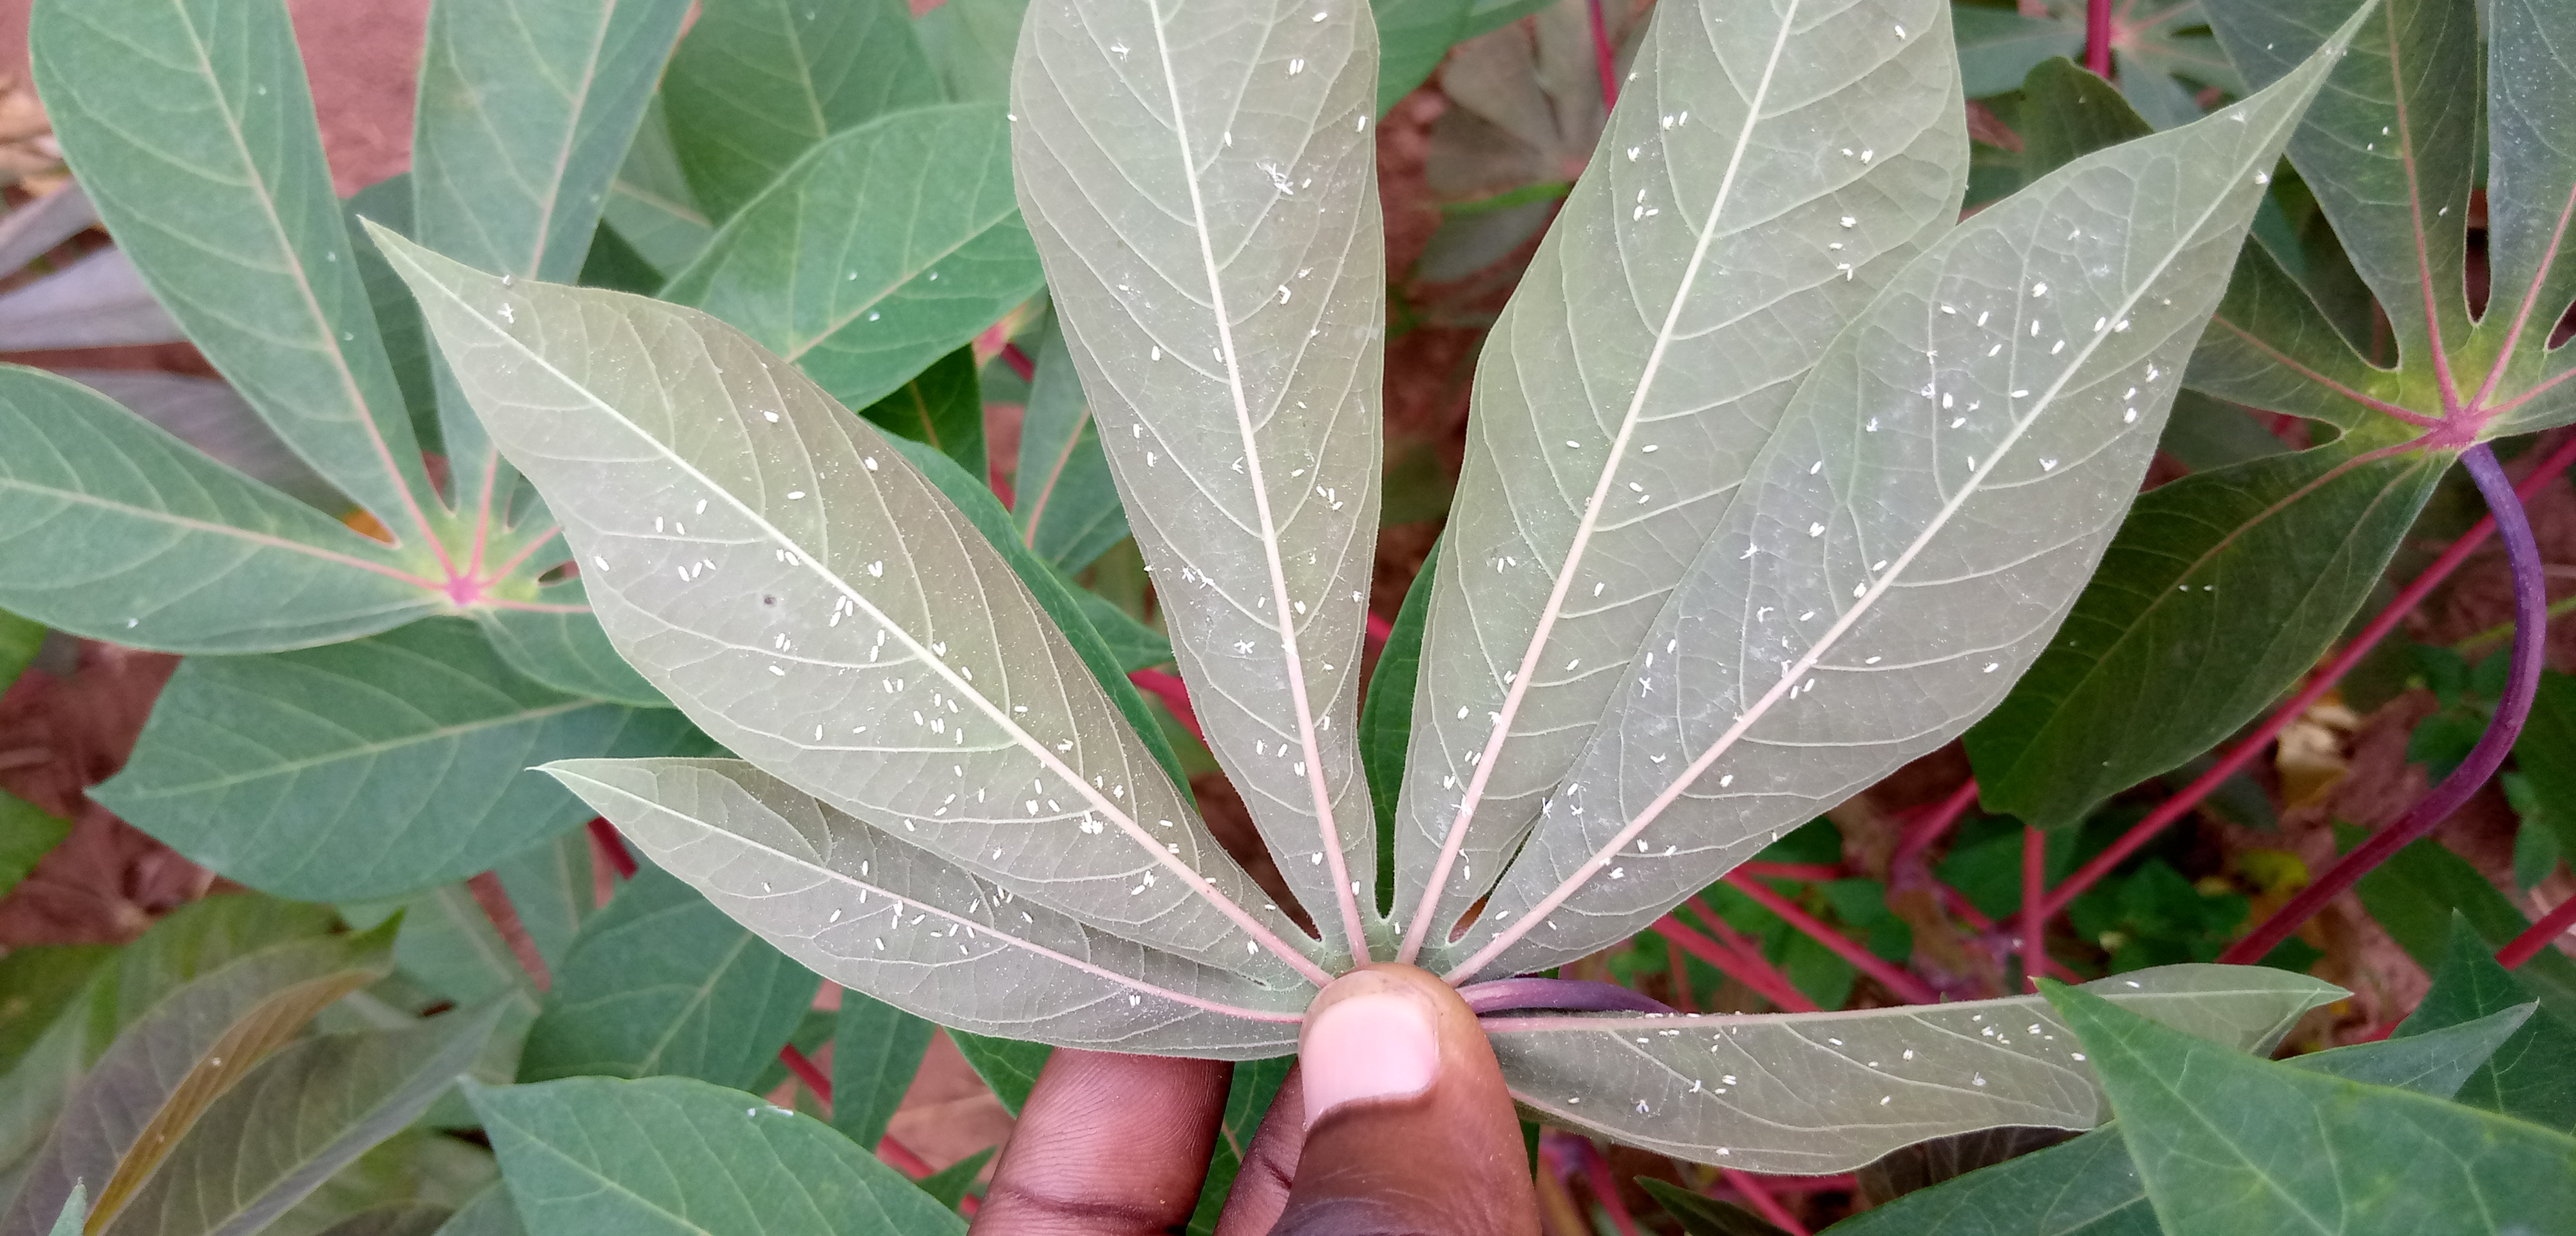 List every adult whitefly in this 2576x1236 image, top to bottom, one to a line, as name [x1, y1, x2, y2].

whitefly [1309, 10, 1328, 25]
whitefly [1894, 23, 1908, 41]
whitefly [2265, 41, 2277, 51]
whitefly [1109, 43, 1132, 58]
whitefly [1289, 57, 1296, 76]
whitefly [1296, 57, 1307, 75]
whitefly [1627, 71, 1638, 84]
whitefly [1677, 109, 1689, 129]
whitefly [1004, 112, 1020, 123]
whitefly [1354, 114, 1367, 133]
whitefly [1662, 115, 1667, 131]
whitefly [1665, 115, 1674, 131]
whitefly [2380, 125, 2391, 137]
whitefly [1223, 130, 1233, 147]
whitefly [2365, 141, 2374, 152]
whitefly [1632, 145, 1640, 159]
whitefly [1625, 146, 1635, 163]
whitefly [1841, 146, 1853, 159]
whitefly [1865, 149, 1873, 165]
whitefly [1861, 149, 1868, 162]
whitefly [1262, 163, 1289, 180]
whitefly [2253, 170, 2269, 186]
whitefly [1301, 176, 1312, 189]
whitefly [1273, 180, 1296, 198]
whitefly [1635, 187, 1647, 203]
whitefly [1631, 204, 1644, 223]
whitefly [2436, 206, 2450, 218]
whitefly [1645, 207, 1660, 218]
whitefly [1840, 216, 1857, 225]
whitefly [1839, 221, 1852, 229]
whitefly [1828, 241, 1844, 252]
whitefly [1835, 261, 1852, 270]
whitefly [846, 268, 861, 283]
whitefly [1846, 268, 1853, 282]
whitefly [502, 272, 514, 288]
whitefly [927, 272, 940, 284]
whitefly [2031, 280, 2045, 291]
whitefly [1116, 283, 1130, 294]
whitefly [1277, 284, 1290, 292]
whitefly [2033, 285, 2048, 299]
whitefly [1281, 290, 1291, 306]
whitefly [497, 301, 517, 326]
whitefly [1938, 304, 1960, 318]
whitefly [1975, 309, 1991, 328]
whitefly [867, 310, 884, 324]
whitefly [2093, 315, 2108, 335]
whitefly [2029, 319, 2041, 338]
whitefly [2113, 319, 2132, 335]
whitefly [1308, 326, 1324, 339]
whitefly [2050, 338, 2067, 357]
whitefly [1985, 342, 2002, 360]
whitefly [1150, 343, 1162, 362]
whitefly [1211, 346, 1225, 364]
whitefly [1922, 350, 1941, 365]
whitefly [2145, 368, 2160, 384]
whitefly [1918, 380, 1936, 398]
whitefly [2008, 386, 2033, 400]
whitefly [2121, 386, 2137, 401]
whitefly [1942, 389, 1949, 410]
whitefly [1949, 394, 1955, 409]
whitefly [1295, 399, 1309, 410]
whitefly [1964, 399, 1982, 414]
whitefly [762, 406, 781, 426]
whitefly [2123, 406, 2141, 425]
whitefly [1949, 415, 1967, 429]
whitefly [1863, 416, 1882, 435]
whitefly [1131, 421, 1141, 440]
whitefly [1564, 438, 1581, 451]
whitefly [1640, 442, 1660, 456]
whitefly [1146, 449, 1156, 470]
whitefly [1229, 454, 1247, 476]
whitefly [1964, 454, 1977, 474]
whitefly [2038, 456, 2060, 473]
whitefly [866, 458, 879, 473]
whitefly [1807, 458, 1823, 477]
whitefly [1289, 467, 1306, 478]
whitefly [1627, 480, 1645, 494]
whitefly [1314, 484, 1327, 498]
whitefly [1328, 486, 1336, 503]
whitefly [786, 487, 808, 502]
whitefly [1638, 494, 1651, 506]
whitefly [696, 498, 709, 516]
whitefly [1331, 500, 1345, 514]
whitefly [654, 514, 665, 534]
whitefly [675, 520, 687, 536]
whitefly [1809, 521, 1820, 533]
whitefly [1812, 525, 1826, 538]
whitefly [1736, 543, 1760, 561]
whitefly [775, 547, 784, 564]
whitefly [784, 550, 800, 566]
whitefly [594, 554, 611, 572]
whitefly [1505, 555, 1517, 568]
whitefly [1495, 556, 1506, 574]
whitefly [703, 557, 717, 572]
whitefly [1870, 558, 1889, 573]
whitefly [875, 559, 885, 578]
whitefly [692, 560, 702, 579]
whitefly [867, 562, 877, 578]
whitefly [677, 563, 690, 582]
whitefly [1142, 563, 1156, 572]
whitefly [1177, 563, 1196, 584]
whitefly [1196, 566, 1217, 590]
whitefly [1591, 579, 1605, 599]
whitefly [2202, 582, 2214, 594]
whitefly [2177, 583, 2191, 594]
whitefly [1351, 588, 1362, 604]
whitefly [835, 594, 847, 610]
whitefly [1256, 595, 1267, 610]
whitefly [845, 599, 855, 618]
whitefly [1298, 601, 1306, 612]
whitefly [1294, 601, 1305, 615]
whitefly [1754, 602, 1776, 624]
whitefly [1796, 610, 1816, 623]
whitefly [829, 611, 842, 628]
whitefly [124, 615, 142, 631]
whitefly [876, 628, 885, 648]
whitefly [775, 630, 786, 650]
whitefly [1665, 637, 1680, 655]
whitefly [1233, 637, 1256, 655]
whitefly [783, 638, 792, 654]
whitefly [940, 641, 948, 653]
whitefly [932, 642, 943, 657]
whitefly [868, 644, 879, 664]
whitefly [1643, 649, 1655, 669]
whitefly [1864, 655, 1884, 666]
whitefly [1563, 657, 1580, 673]
whitefly [1779, 659, 1793, 679]
whitefly [1320, 660, 1337, 673]
whitefly [1980, 661, 2002, 674]
whitefly [767, 664, 785, 677]
whitefly [961, 665, 975, 682]
whitefly [1501, 670, 1512, 681]
whitefly [1506, 673, 1517, 686]
whitefly [1636, 675, 1655, 700]
whitefly [882, 676, 895, 694]
whitefly [896, 676, 905, 693]
whitefly [1802, 677, 1815, 695]
whitefly [1789, 682, 1799, 702]
whitefly [933, 690, 942, 707]
whitefly [946, 697, 960, 715]
whitefly [1012, 702, 1030, 716]
whitefly [1456, 704, 1472, 721]
whitefly [913, 708, 925, 728]
whitefly [1486, 709, 1506, 728]
whitefly [1321, 713, 1332, 733]
whitefly [937, 717, 946, 735]
whitefly [930, 718, 938, 735]
whitefly [814, 722, 823, 742]
whitefly [851, 724, 868, 735]
whitefly [954, 726, 965, 745]
whitefly [1255, 738, 1265, 756]
whitefly [1277, 742, 1289, 758]
whitefly [1056, 742, 1072, 751]
whitefly [1464, 749, 1473, 763]
whitefly [1472, 751, 1482, 768]
whitefly [1647, 752, 1670, 766]
whitefly [1299, 760, 1306, 779]
whitefly [1293, 761, 1299, 776]
whitefly [953, 763, 965, 779]
whitefly [1095, 773, 1104, 790]
whitefly [1718, 773, 1736, 791]
whitefly [1443, 774, 1448, 789]
whitefly [1448, 774, 1456, 791]
whitefly [1033, 777, 1045, 796]
whitefly [1566, 781, 1581, 798]
whitefly [1113, 784, 1124, 795]
whitefly [977, 785, 987, 805]
whitefly [1117, 789, 1124, 800]
whitefly [943, 791, 957, 805]
whitefly [1450, 792, 1475, 819]
whitefly [1539, 794, 1555, 819]
whitefly [1046, 798, 1061, 814]
whitefly [1025, 798, 1036, 816]
whitefly [1032, 799, 1039, 813]
whitefly [1567, 803, 1585, 818]
whitefly [932, 806, 949, 818]
whitefly [1082, 809, 1093, 823]
whitefly [903, 818, 916, 833]
whitefly [1159, 818, 1175, 829]
whitefly [1093, 820, 1099, 836]
whitefly [1098, 820, 1106, 836]
whitefly [1081, 821, 1093, 827]
whitefly [1079, 826, 1092, 835]
whitefly [1770, 829, 1779, 843]
whitefly [1636, 837, 1645, 854]
whitefly [1642, 840, 1651, 851]
whitefly [1166, 841, 1179, 848]
whitefly [1661, 843, 1680, 860]
whitefly [991, 846, 1003, 862]
whitefly [1457, 847, 1472, 863]
whitefly [1168, 848, 1180, 855]
whitefly [1316, 851, 1325, 868]
whitefly [1311, 852, 1316, 863]
whitefly [1596, 856, 1613, 867]
whitefly [860, 858, 871, 878]
whitefly [1463, 864, 1472, 882]
whitefly [1609, 865, 1625, 880]
whitefly [1143, 870, 1151, 886]
whitefly [1149, 874, 1156, 890]
whitefly [1204, 876, 1218, 885]
whitefly [1354, 879, 1362, 895]
whitefly [1351, 880, 1355, 895]
whitefly [762, 881, 772, 895]
whitefly [996, 885, 1006, 900]
whitefly [1129, 885, 1146, 896]
whitefly [858, 887, 867, 906]
whitefly [1005, 891, 1016, 905]
whitefly [992, 894, 1001, 908]
whitefly [967, 897, 981, 915]
whitefly [898, 899, 904, 912]
whitefly [893, 902, 903, 915]
whitefly [1262, 903, 1278, 912]
whitefly [828, 905, 843, 924]
whitefly [1493, 908, 1511, 921]
whitefly [1021, 910, 1034, 924]
whitefly [910, 913, 927, 926]
whitefly [891, 914, 899, 931]
whitefly [1545, 918, 1559, 932]
whitefly [948, 921, 959, 938]
whitefly [1393, 921, 1403, 937]
whitefly [966, 924, 977, 939]
whitefly [929, 930, 943, 939]
whitefly [874, 936, 886, 952]
whitefly [1250, 940, 1260, 953]
whitefly [1246, 941, 1253, 956]
whitefly [958, 942, 971, 956]
whitefly [2125, 979, 2141, 989]
whitefly [1129, 993, 1135, 1008]
whitefly [1135, 994, 1141, 1006]
whitefly [1734, 1010, 1742, 1018]
whitefly [1654, 1011, 1665, 1020]
whitefly [1667, 1011, 1674, 1019]
whitefly [1644, 1012, 1655, 1020]
whitefly [1685, 1012, 1701, 1019]
whitefly [1970, 1013, 1982, 1022]
whitefly [2027, 1023, 2040, 1029]
whitefly [1730, 1025, 1739, 1036]
whitefly [1981, 1025, 1992, 1033]
whitefly [1658, 1029, 1669, 1038]
whitefly [1668, 1029, 1680, 1037]
whitefly [2028, 1029, 2041, 1036]
whitefly [1982, 1030, 1995, 1037]
whitefly [1995, 1031, 2004, 1041]
whitefly [1711, 1031, 1722, 1041]
whitefly [2043, 1033, 2055, 1043]
whitefly [1634, 1035, 1650, 1045]
whitefly [1827, 1037, 1844, 1047]
whitefly [2000, 1038, 2011, 1046]
whitefly [1708, 1044, 1719, 1054]
whitefly [1901, 1047, 1909, 1060]
whitefly [1908, 1049, 1915, 1062]
whitefly [2069, 1051, 2087, 1063]
whitefly [1865, 1058, 1879, 1069]
whitefly [1969, 1069, 1989, 1089]
whitefly [1722, 1073, 1738, 1080]
whitefly [1687, 1077, 1703, 1094]
whitefly [1721, 1079, 1738, 1087]
whitefly [1712, 1086, 1728, 1096]
whitefly [1877, 1092, 1894, 1107]
whitefly [1566, 1095, 1581, 1106]
whitefly [1631, 1096, 1651, 1116]
whitefly [1714, 1145, 1730, 1156]